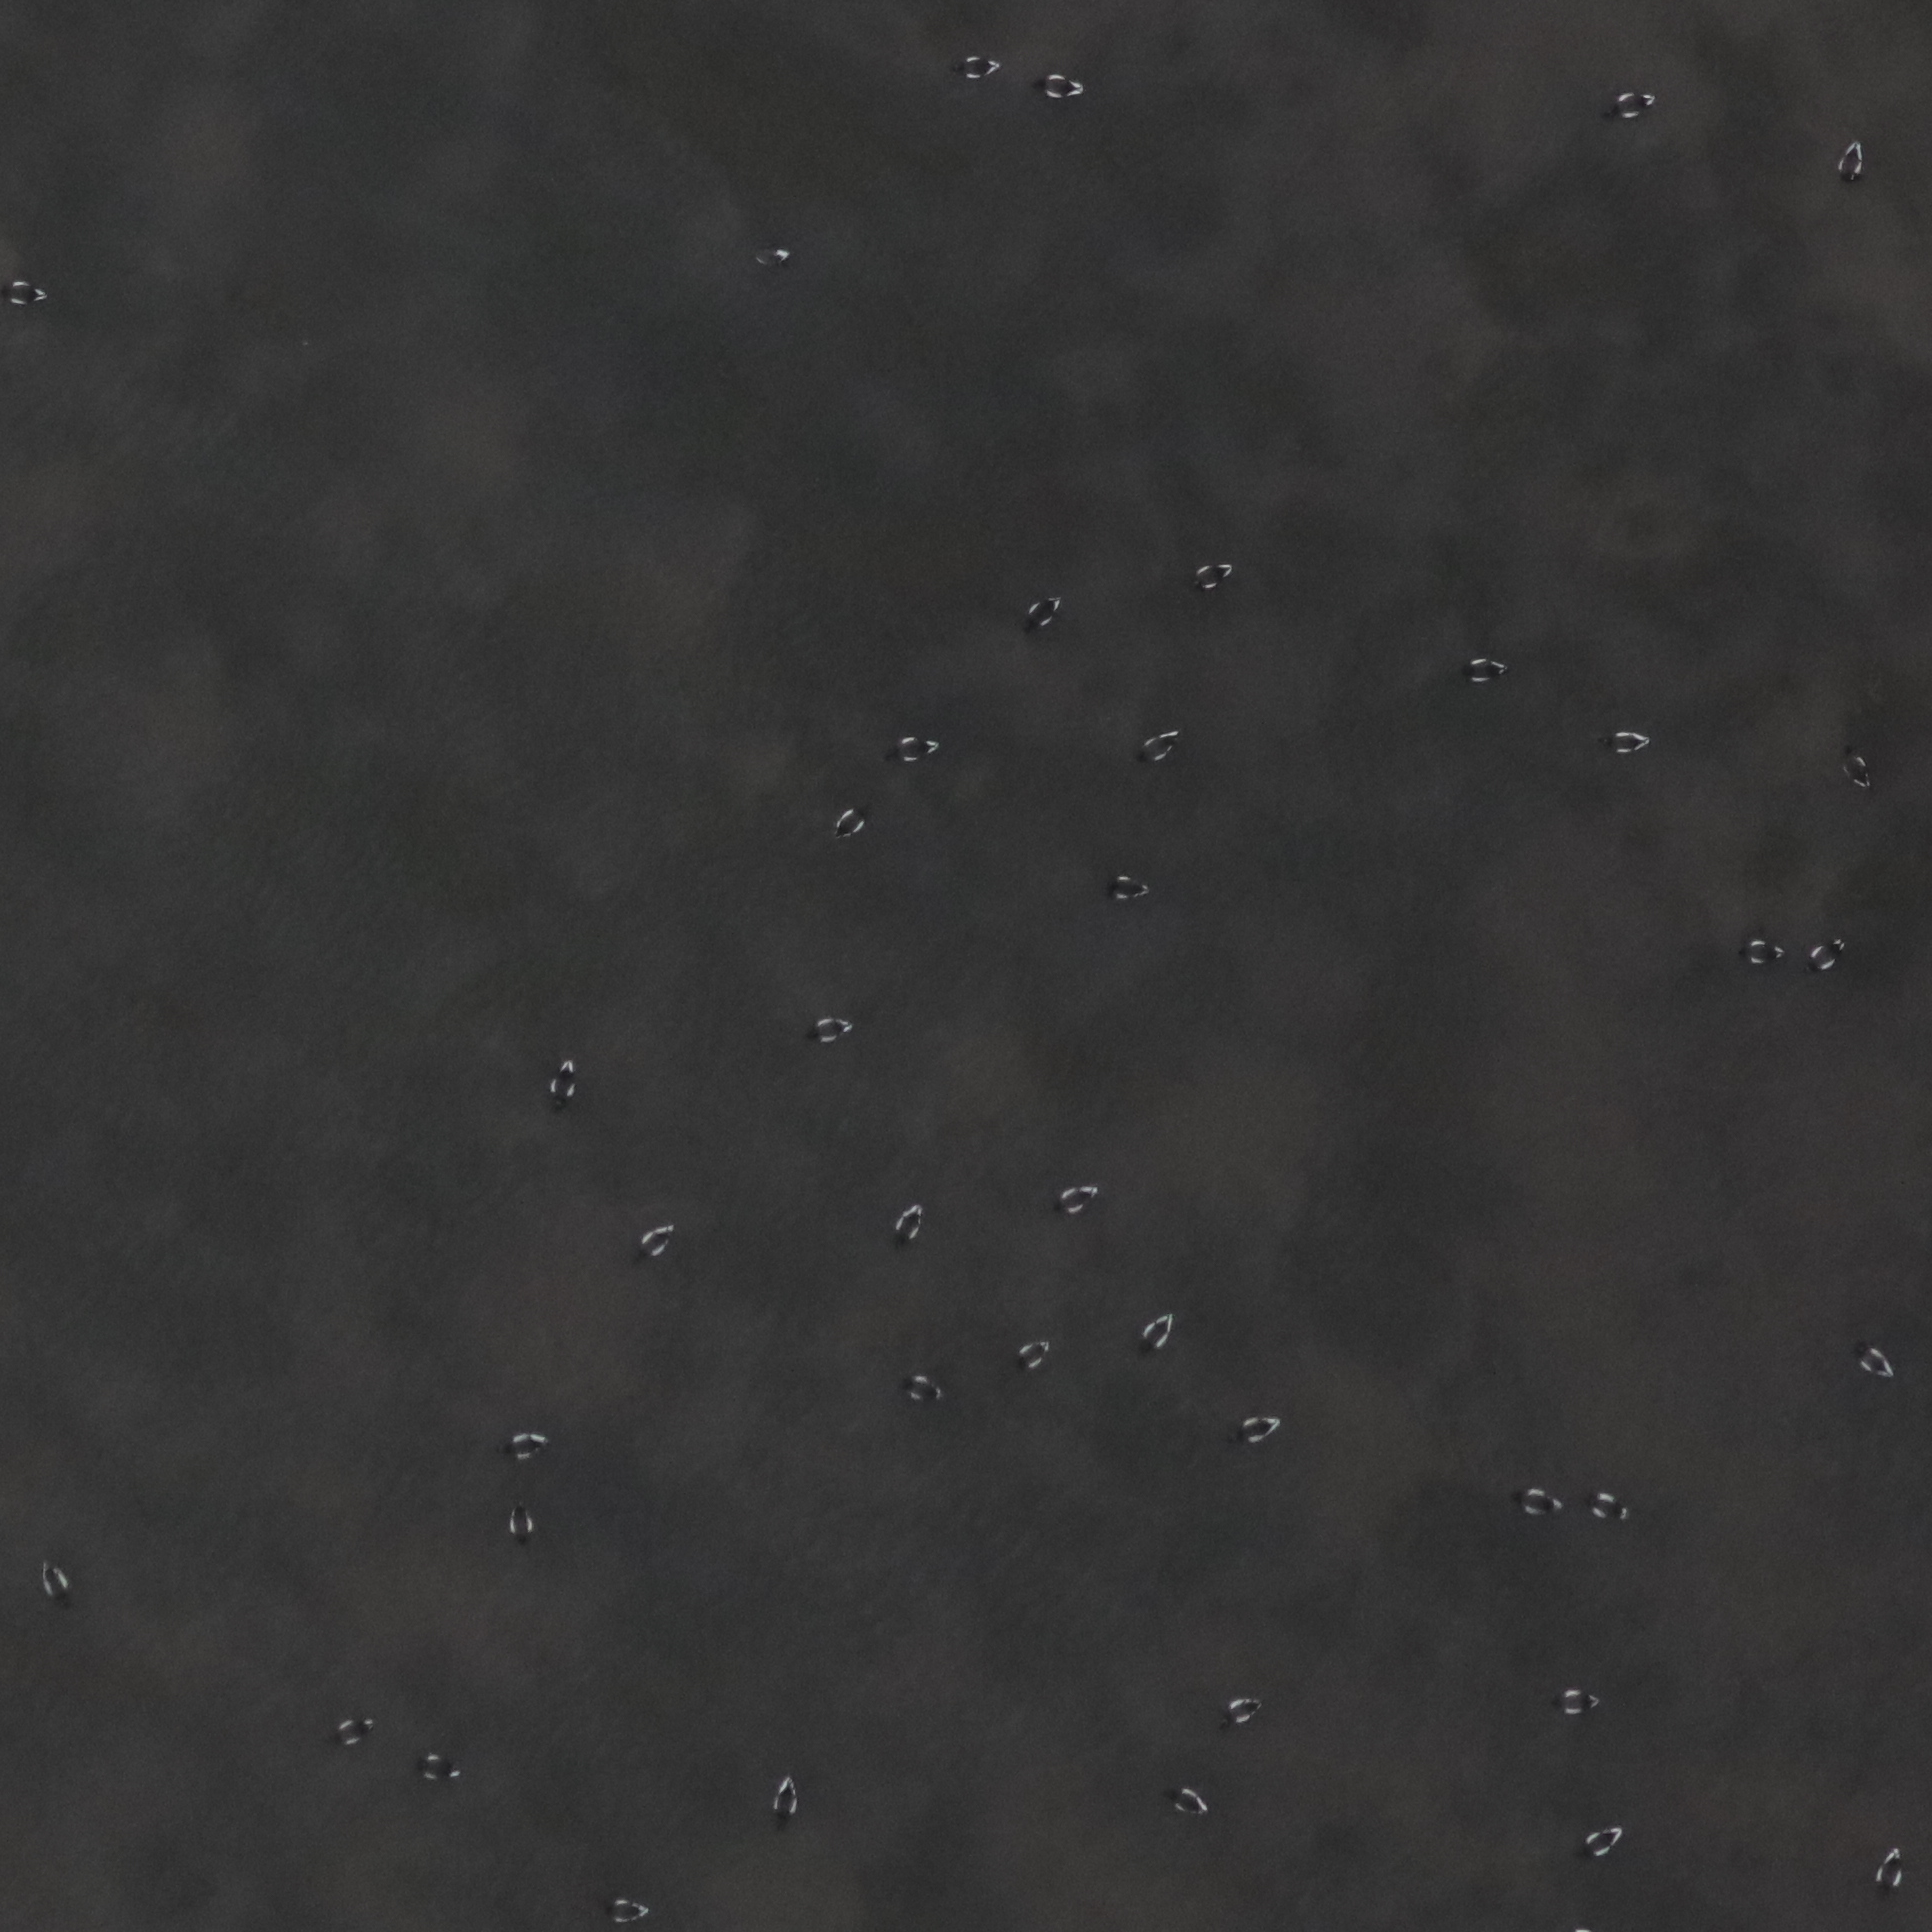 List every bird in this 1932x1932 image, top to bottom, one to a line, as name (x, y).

brant (978, 70)
brant (1058, 85)
brant (1632, 105)
brant (1850, 163)
brant (773, 252)
brant (20, 293)
brant (1211, 575)
brant (1043, 611)
brant (1485, 669)
brant (1624, 742)
brant (1158, 746)
brant (914, 748)
brant (1856, 766)
brant (850, 822)
brant (1126, 886)
brant (1759, 951)
brant (1824, 953)
brant (829, 1029)
brant (562, 1083)
brant (1073, 1200)
brant (909, 1226)
brant (654, 1240)
brant (1157, 1334)
brant (1034, 1354)
brant (1874, 1363)
brant (922, 1386)
brant (1258, 1430)
brant (523, 1444)
brant (1536, 1500)
brant (1607, 1507)
brant (520, 1522)
brant (55, 1580)
brant (1577, 1701)
brant (1242, 1710)
brant (352, 1731)
brant (437, 1768)
brant (784, 1800)
brant (1188, 1800)
brant (1601, 1842)
brant (1890, 1870)
brant (625, 1911)